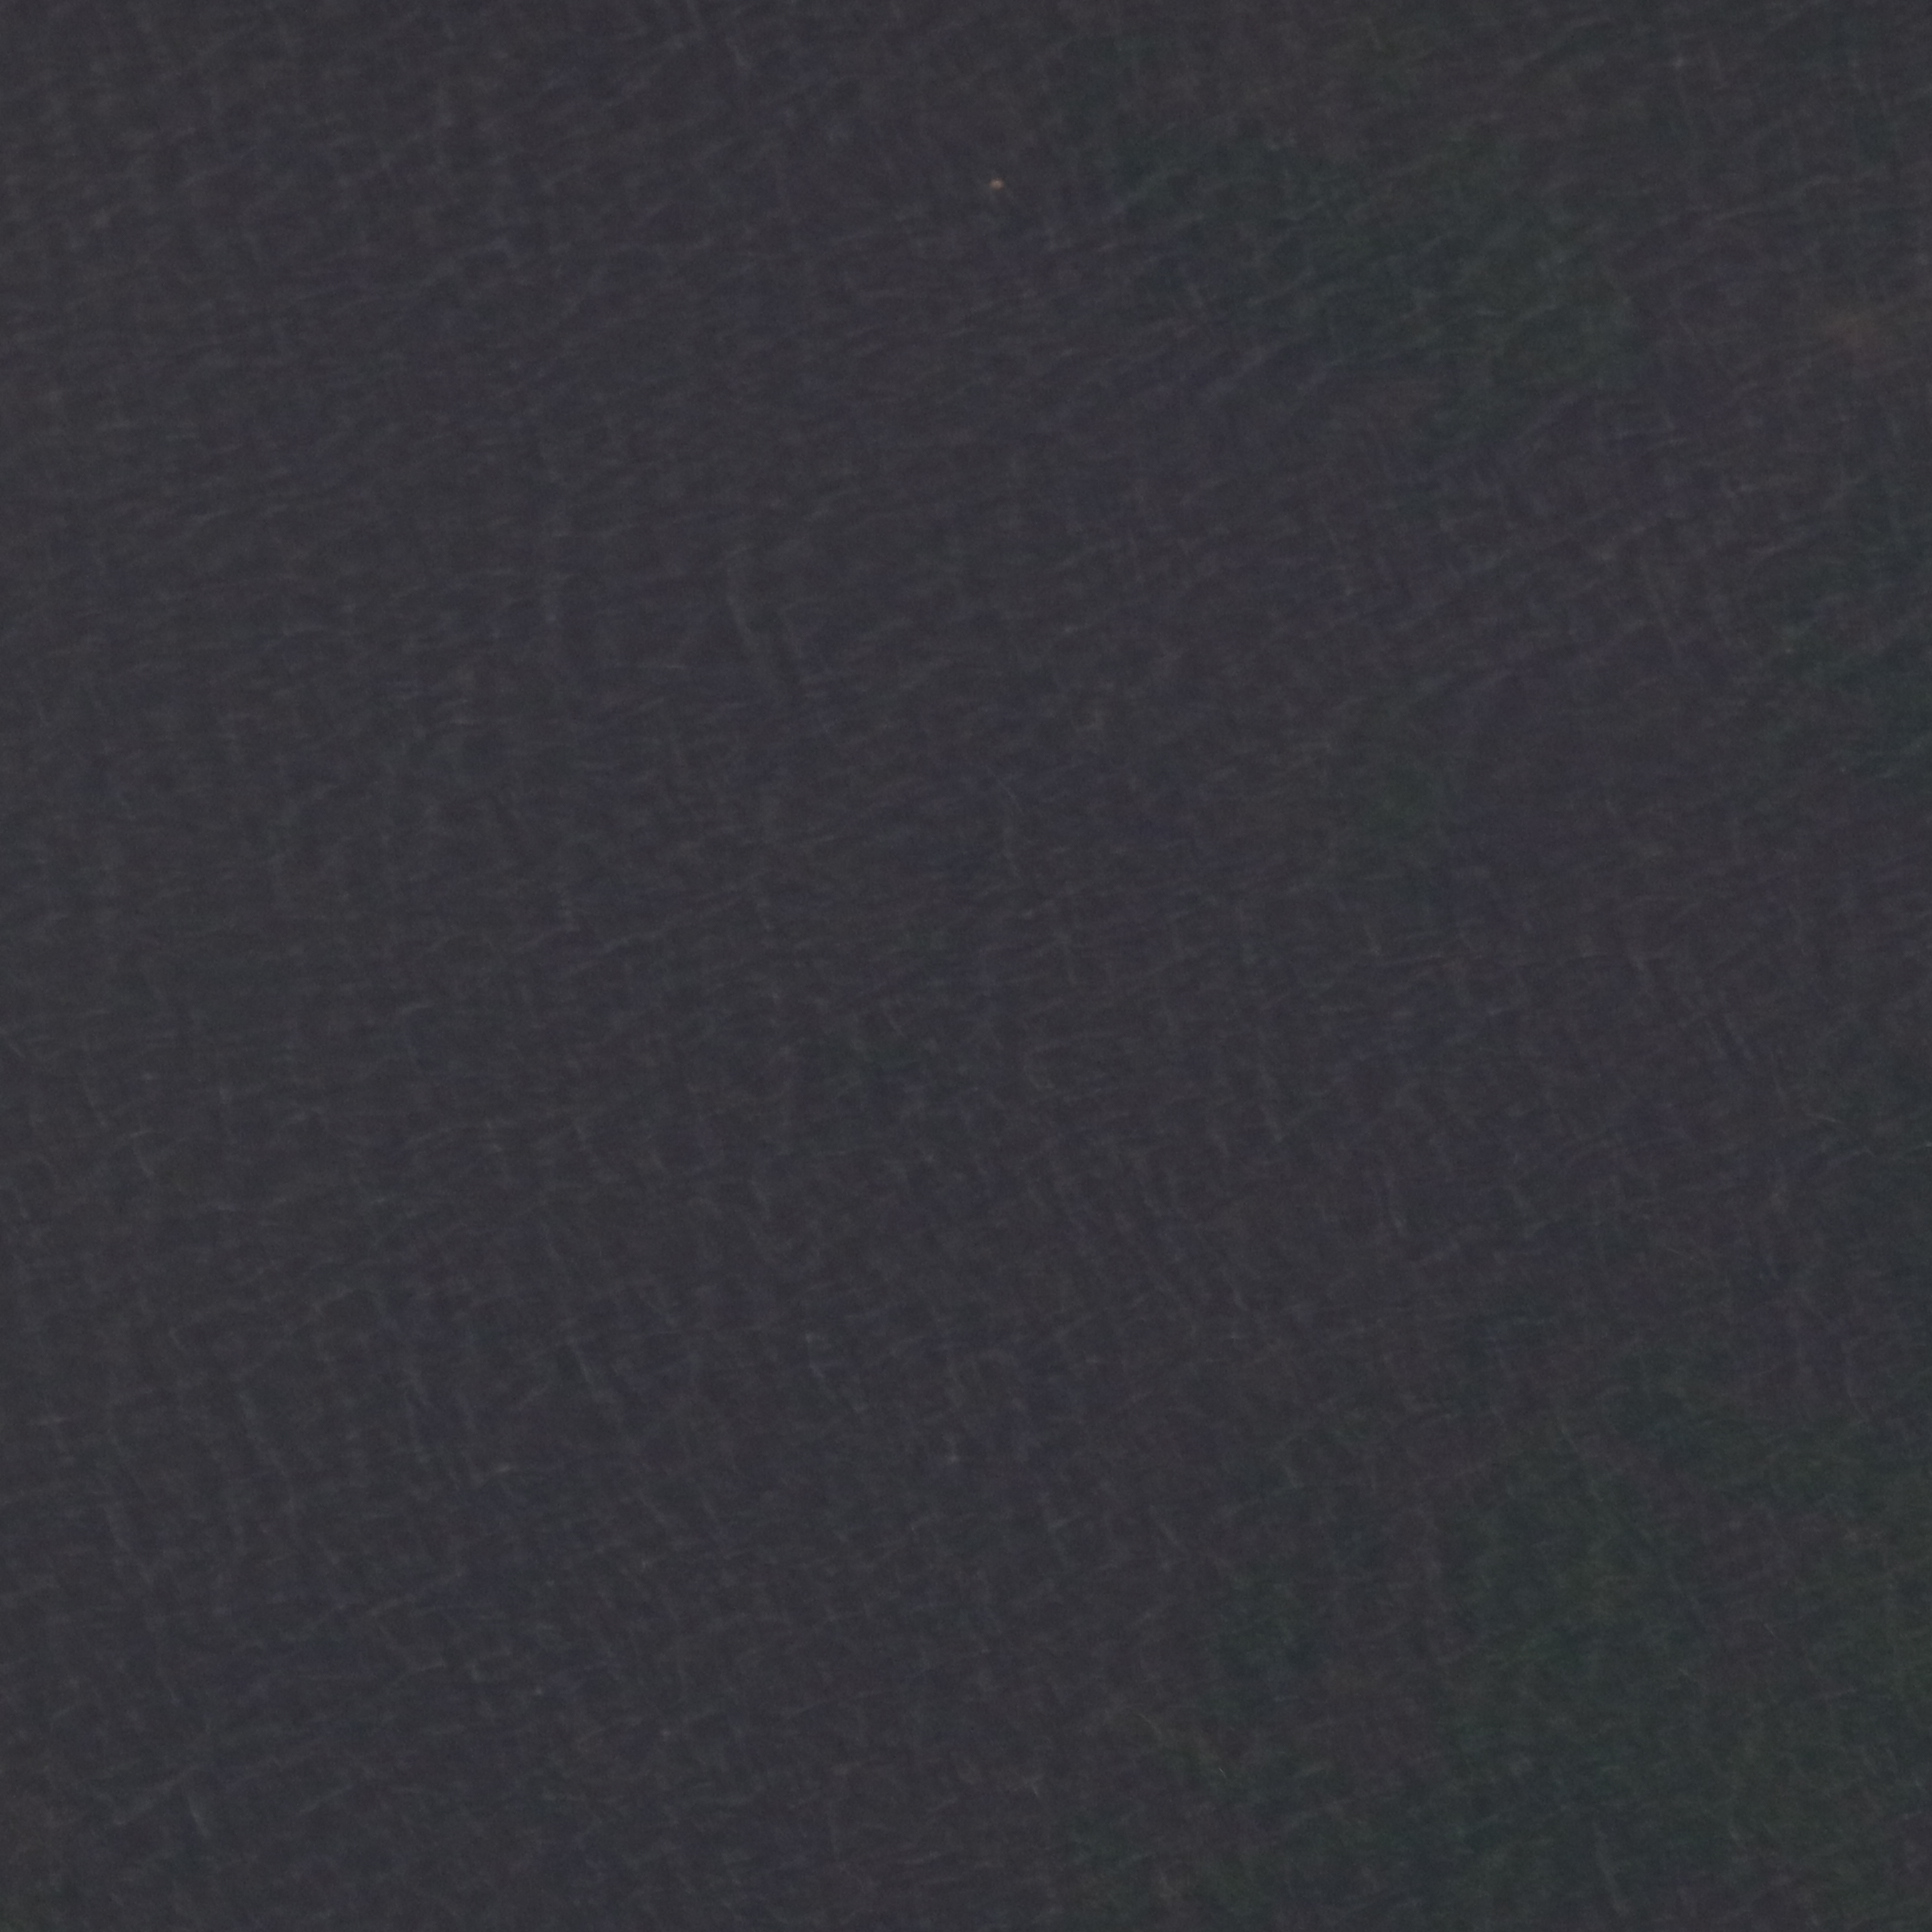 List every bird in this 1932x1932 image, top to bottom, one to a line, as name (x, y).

None